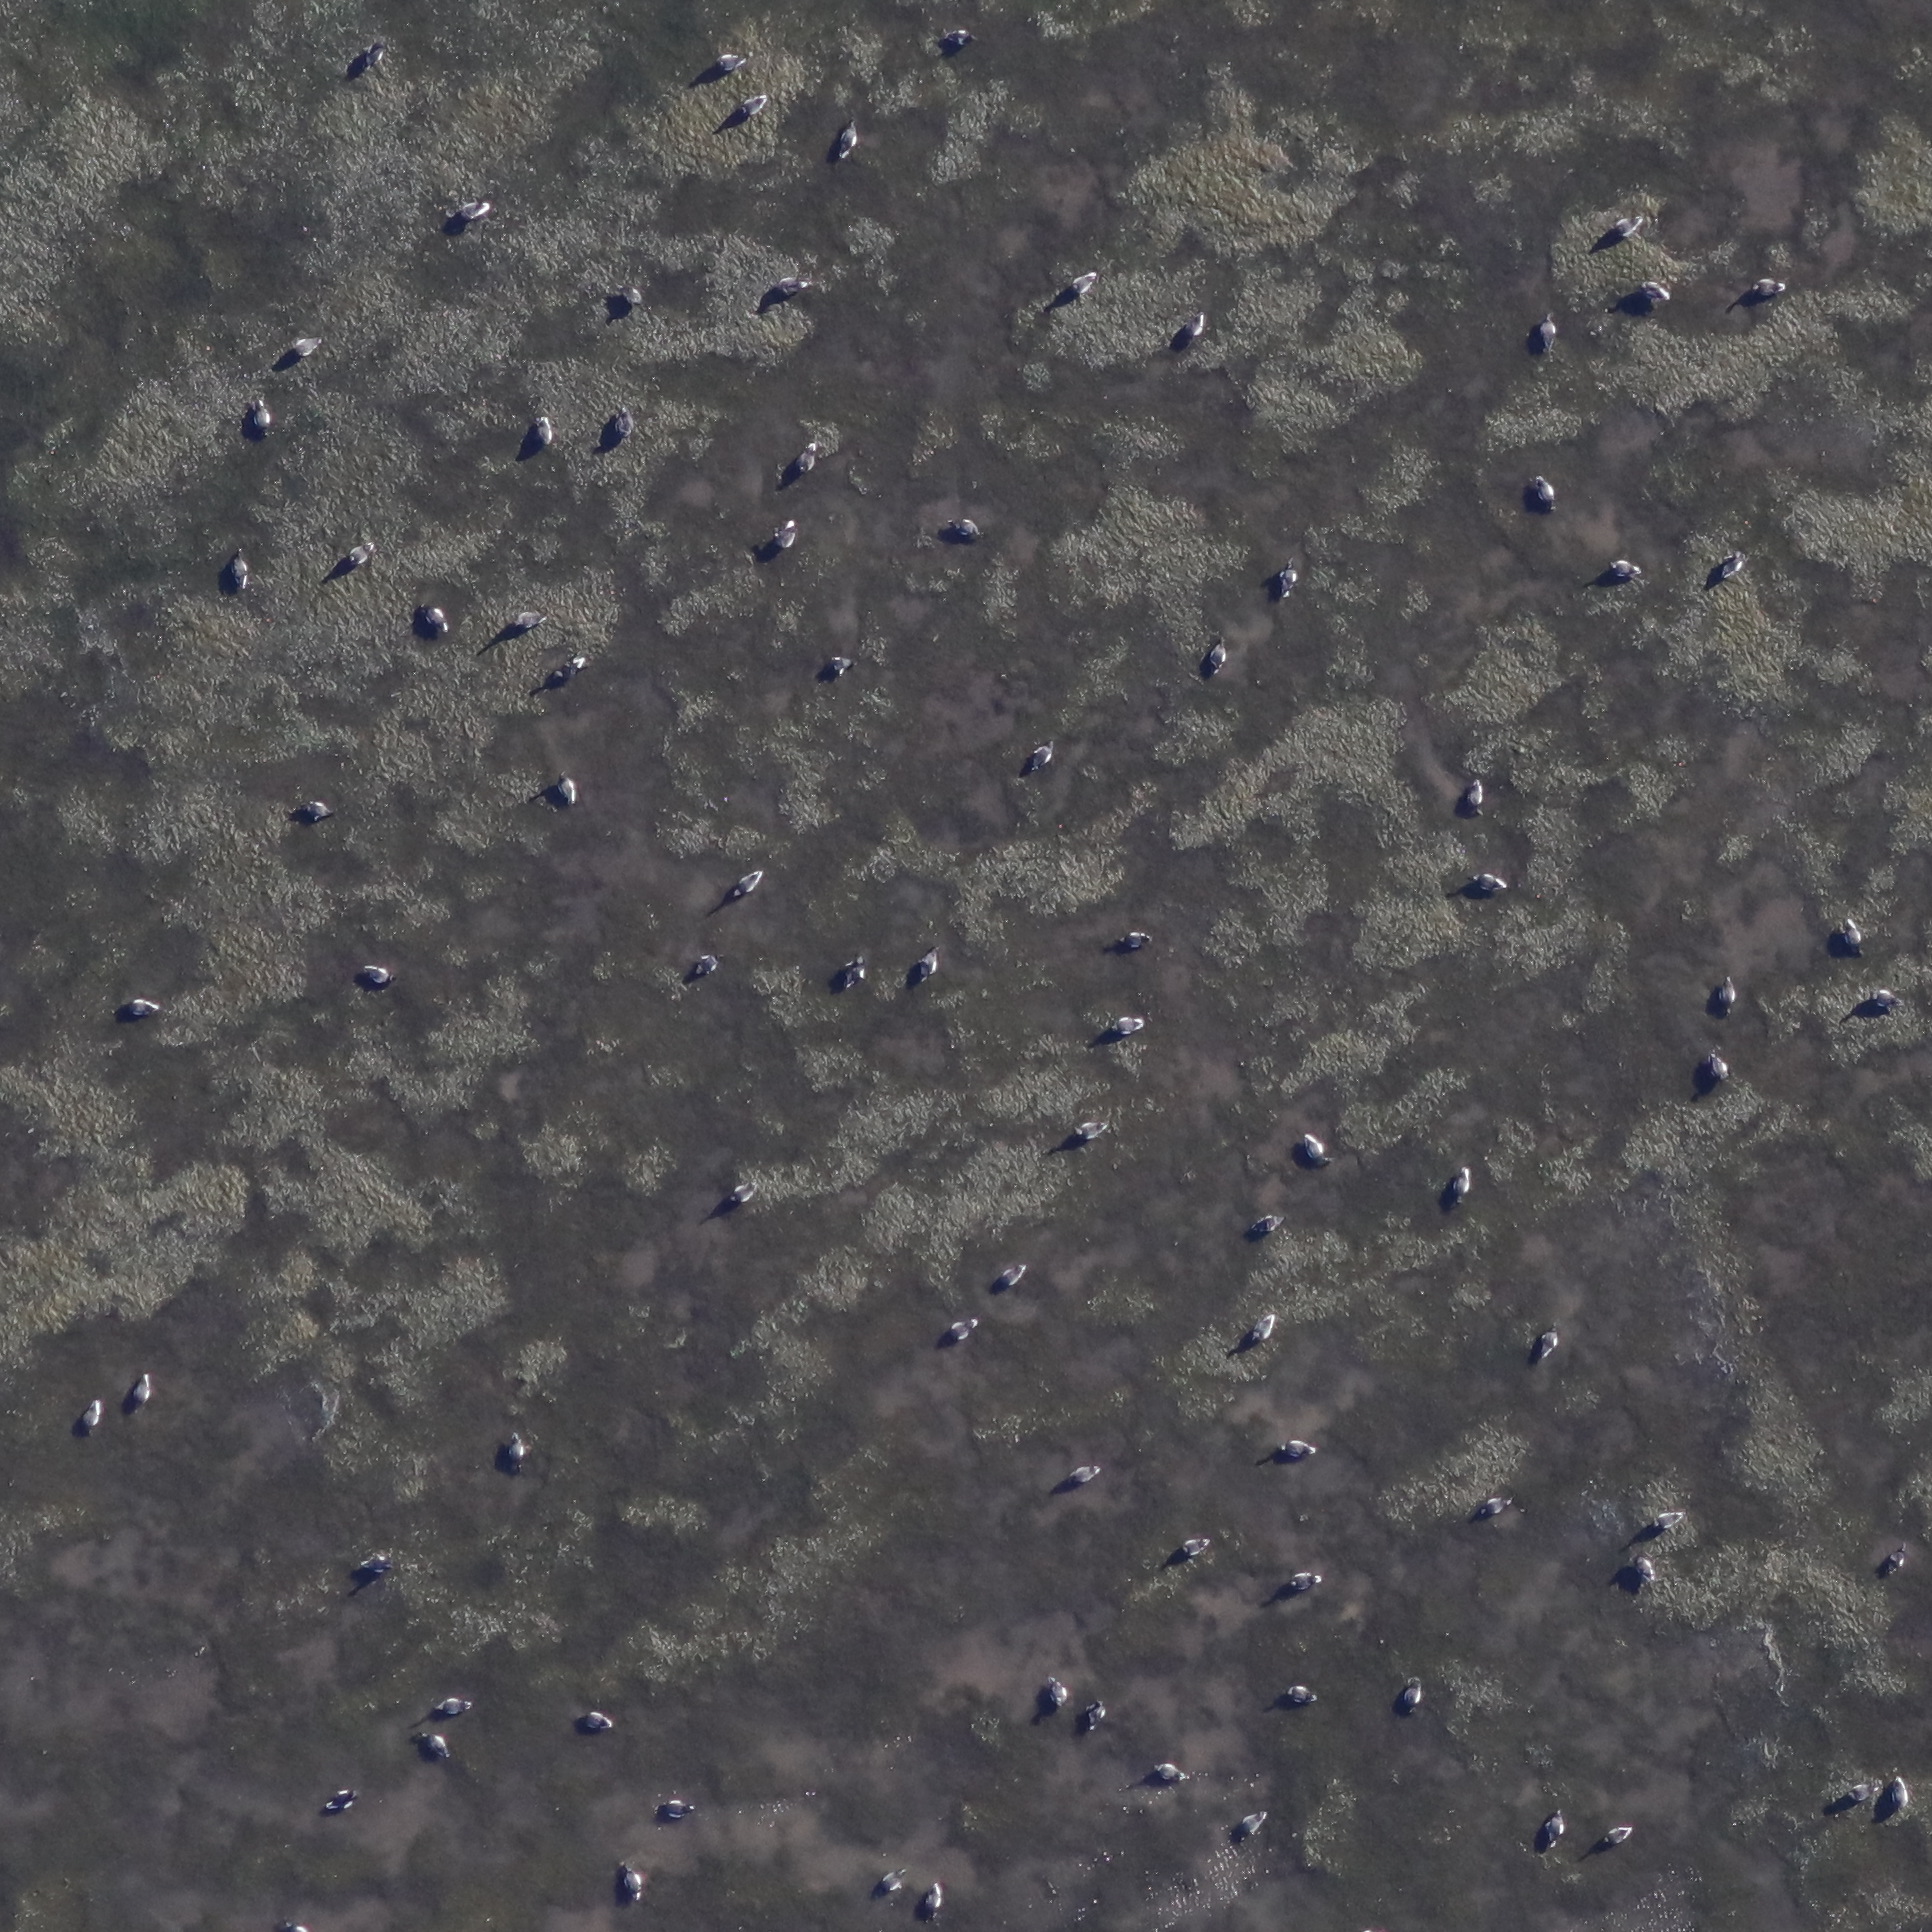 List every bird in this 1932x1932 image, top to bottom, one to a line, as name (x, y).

brant (959, 38)
brant (373, 57)
brant (730, 61)
brant (752, 105)
brant (848, 139)
brant (473, 209)
brant (1624, 225)
brant (1084, 282)
brant (789, 283)
brant (1769, 288)
brant (1655, 292)
brant (631, 300)
brant (1194, 323)
brant (1548, 329)
brant (308, 346)
brant (263, 418)
brant (627, 426)
brant (544, 432)
brant (808, 457)
brant (1543, 493)
brant (967, 528)
brant (787, 535)
brant (359, 556)
brant (1734, 566)
brant (1626, 568)
brant (241, 572)
brant (1288, 578)
brant (436, 619)
brant (527, 621)
brant (1217, 655)
brant (572, 666)
brant (840, 667)
brant (1040, 756)
brant (566, 787)
brant (1475, 795)
brant (318, 810)
brant (1489, 880)
brant (749, 883)
brant (1852, 935)
brant (1134, 940)
brant (926, 966)
brant (705, 967)
brant (856, 972)
brant (376, 974)
brant (1727, 992)
brant (1886, 997)
brant (142, 1007)
brant (1128, 1024)
brant (1719, 1067)
brant (1091, 1130)
brant (1314, 1149)
brant (1460, 1185)
brant (743, 1193)
brant (1269, 1224)
brant (1013, 1275)
brant (1261, 1327)
brant (961, 1331)
brant (1548, 1343)
brant (142, 1392)
brant (91, 1416)
brant (517, 1448)
brant (1297, 1448)
brant (1084, 1474)
brant (1495, 1505)
brant (1667, 1519)
brant (1194, 1548)
brant (1897, 1557)
brant (376, 1562)
brant (1643, 1566)
brant (1303, 1581)
brant (1059, 1693)
brant (1301, 1694)
brant (1413, 1694)
brant (453, 1706)
brant (1096, 1714)
brant (596, 1720)
brant (436, 1744)
brant (1170, 1773)
brant (1858, 1792)
brant (1899, 1792)
brant (341, 1802)
brant (676, 1807)
brant (1253, 1823)
brant (1555, 1826)
brant (1617, 1836)
brant (891, 1881)
brant (633, 1883)
brant (934, 1899)